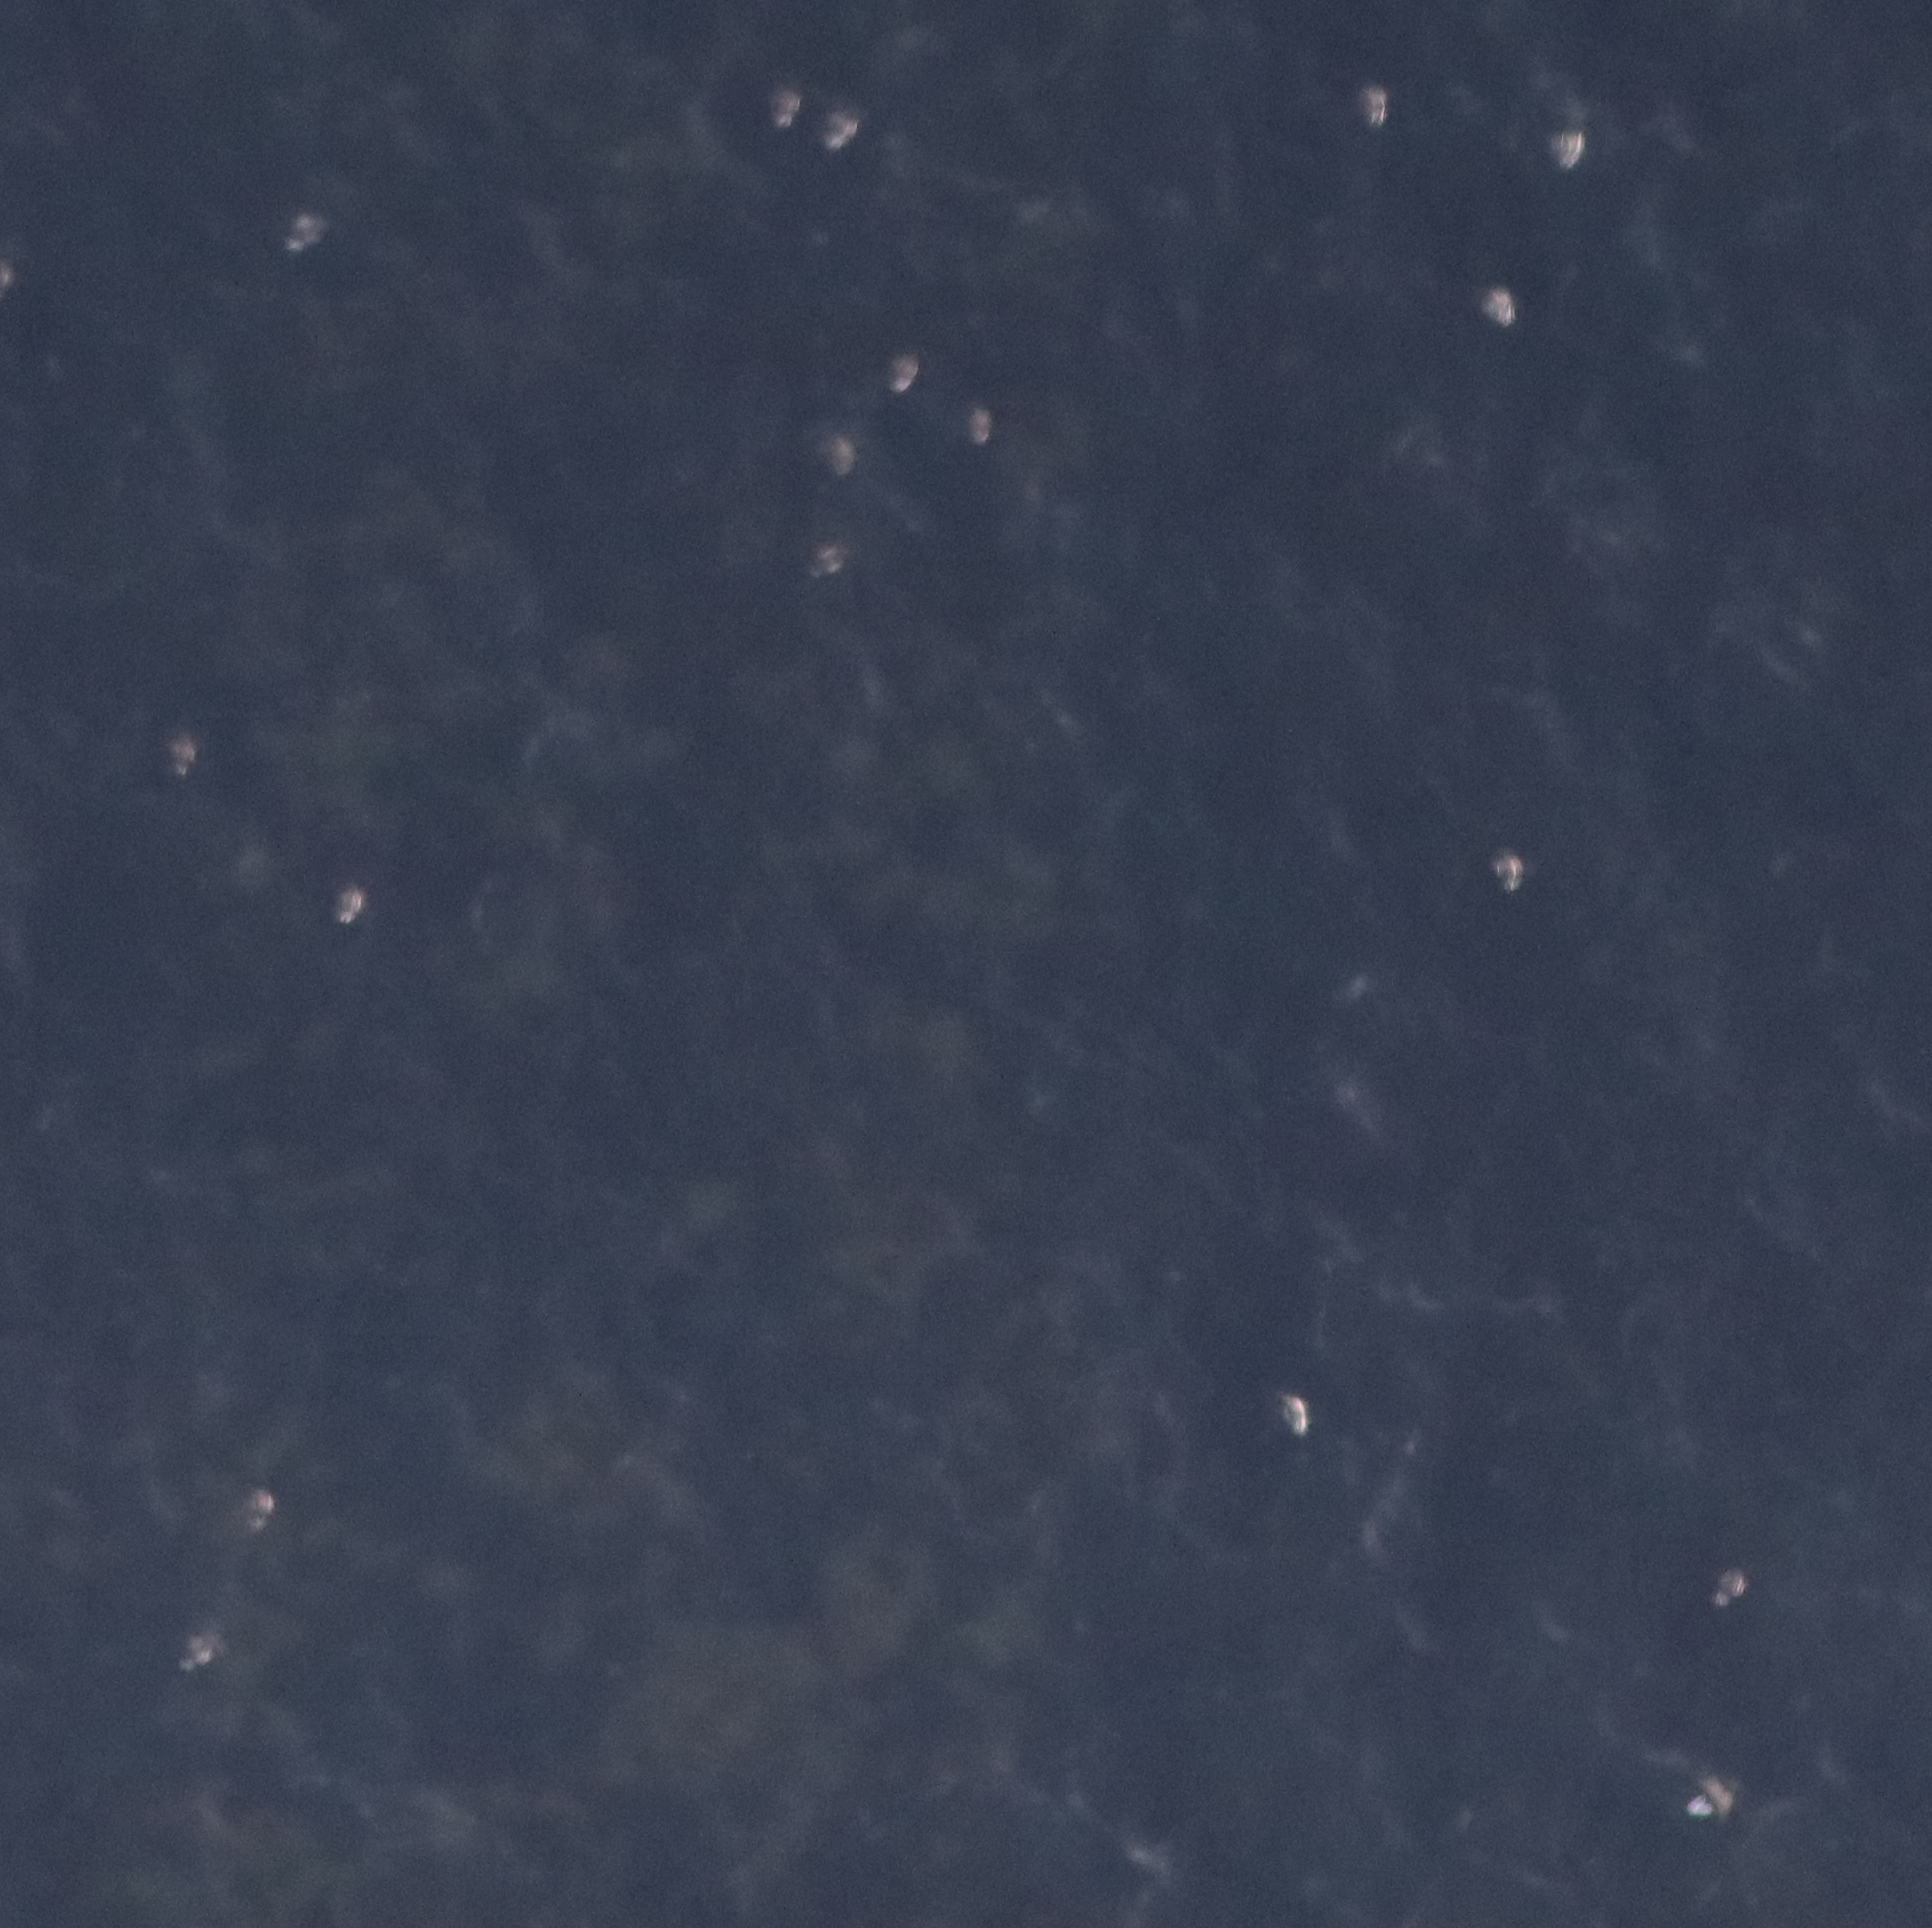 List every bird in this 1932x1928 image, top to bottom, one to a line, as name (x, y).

brant (785, 105)
other bird (1374, 106)
brant (834, 136)
other bird (1570, 147)
brant (310, 228)
brant (2, 283)
other bird (1492, 308)
other bird (904, 377)
other bird (976, 418)
other bird (836, 456)
brant (833, 556)
brant (186, 755)
brant (1506, 871)
brant (352, 900)
brant (1297, 1413)
brant (263, 1506)
brant (1733, 1579)
brant (194, 1651)
brant (1716, 1798)